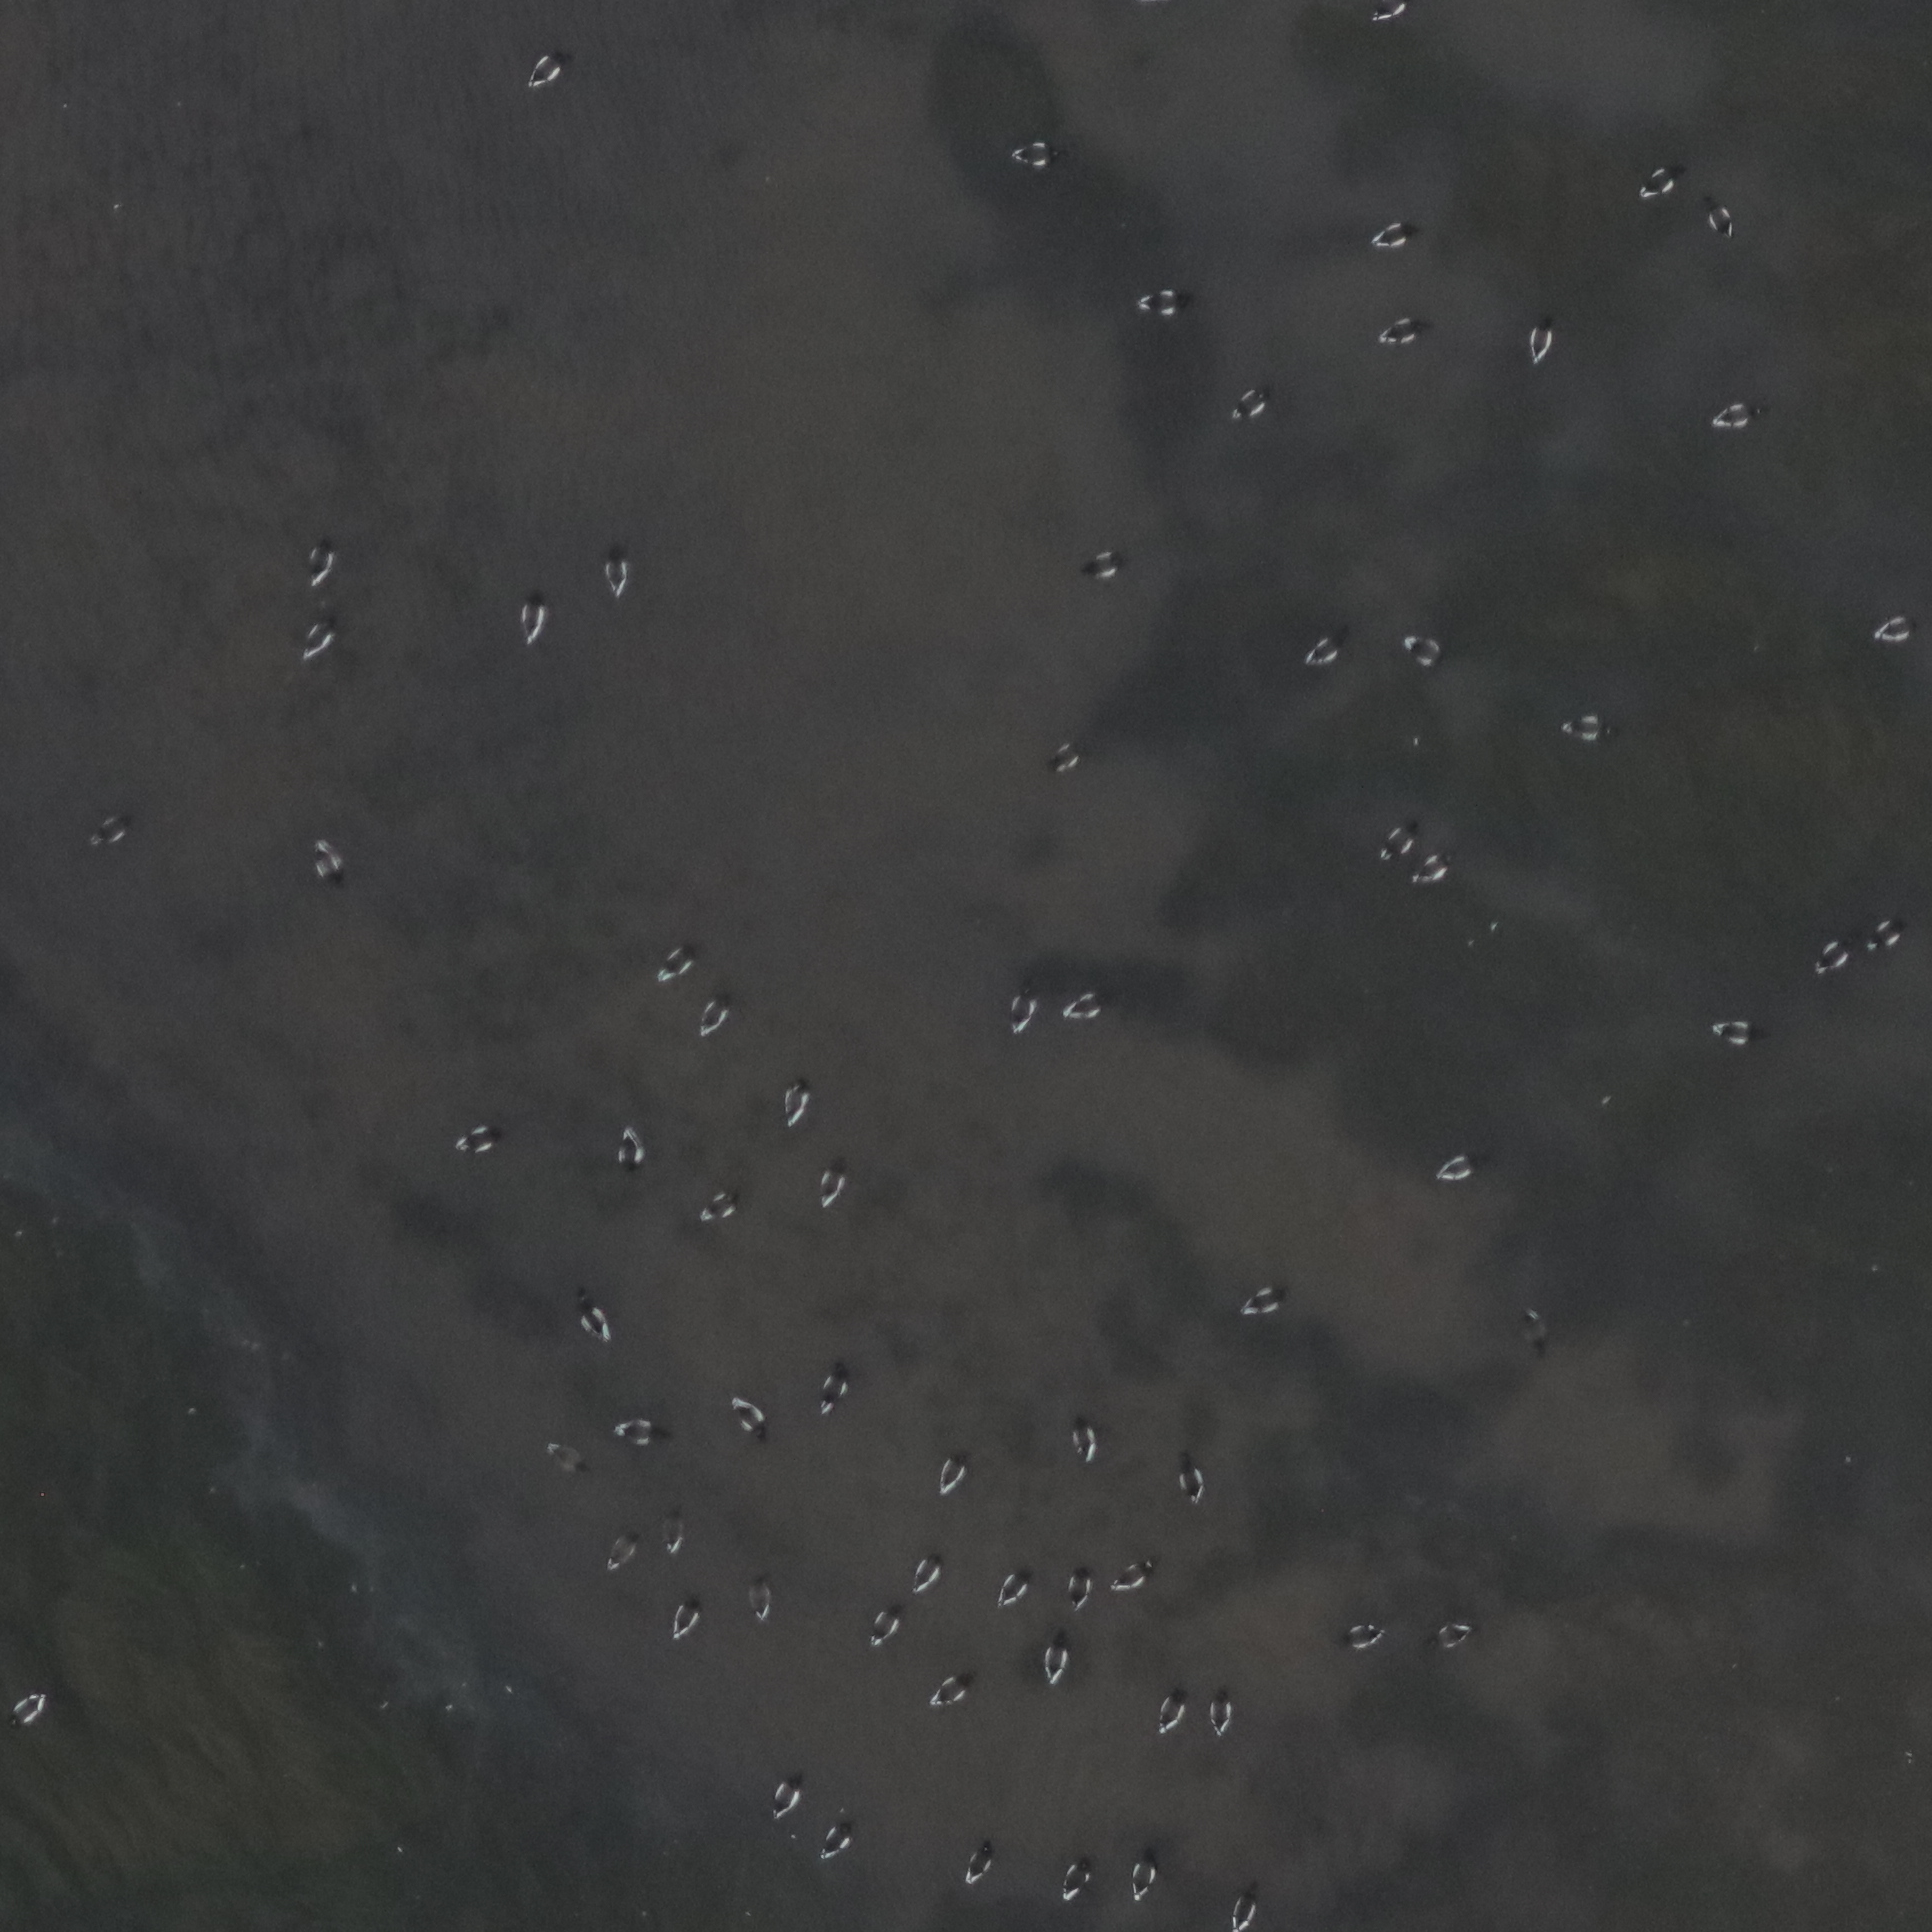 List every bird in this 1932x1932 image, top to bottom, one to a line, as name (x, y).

brant (1392, 5)
brant (547, 70)
brant (1035, 156)
brant (1660, 183)
brant (1719, 222)
brant (1393, 237)
brant (1162, 302)
brant (1402, 331)
brant (1540, 341)
brant (1250, 406)
brant (1735, 416)
brant (323, 562)
brant (1105, 564)
brant (617, 574)
brant (532, 619)
brant (1896, 630)
brant (322, 639)
brant (1322, 647)
brant (1424, 651)
brant (1587, 729)
brant (1067, 759)
brant (114, 832)
brant (1398, 842)
brant (329, 864)
brant (1430, 869)
brant (1885, 936)
brant (1832, 956)
brant (677, 964)
brant (1083, 1007)
brant (1023, 1011)
brant (716, 1015)
brant (1735, 1030)
brant (795, 1104)
brant (478, 1139)
brant (631, 1151)
brant (1456, 1167)
brant (833, 1186)
brant (720, 1203)
brant (1261, 1301)
brant (593, 1322)
brant (1533, 1331)
brant (835, 1389)
brant (751, 1416)
brant (640, 1429)
brant (1083, 1436)
brant (582, 1461)
brant (952, 1472)
brant (1191, 1480)
brant (678, 1529)
brant (622, 1549)
brant (928, 1571)
brant (1132, 1575)
brant (1012, 1588)
brant (1079, 1588)
brant (762, 1597)
brant (688, 1617)
brant (884, 1625)
brant (1450, 1635)
brant (1362, 1636)
brant (1055, 1660)
brant (951, 1689)
brant (27, 1710)
brant (1170, 1711)
brant (1220, 1713)
brant (786, 1797)
brant (836, 1838)
brant (980, 1863)
brant (1141, 1877)
brant (1076, 1879)
brant (1242, 1912)